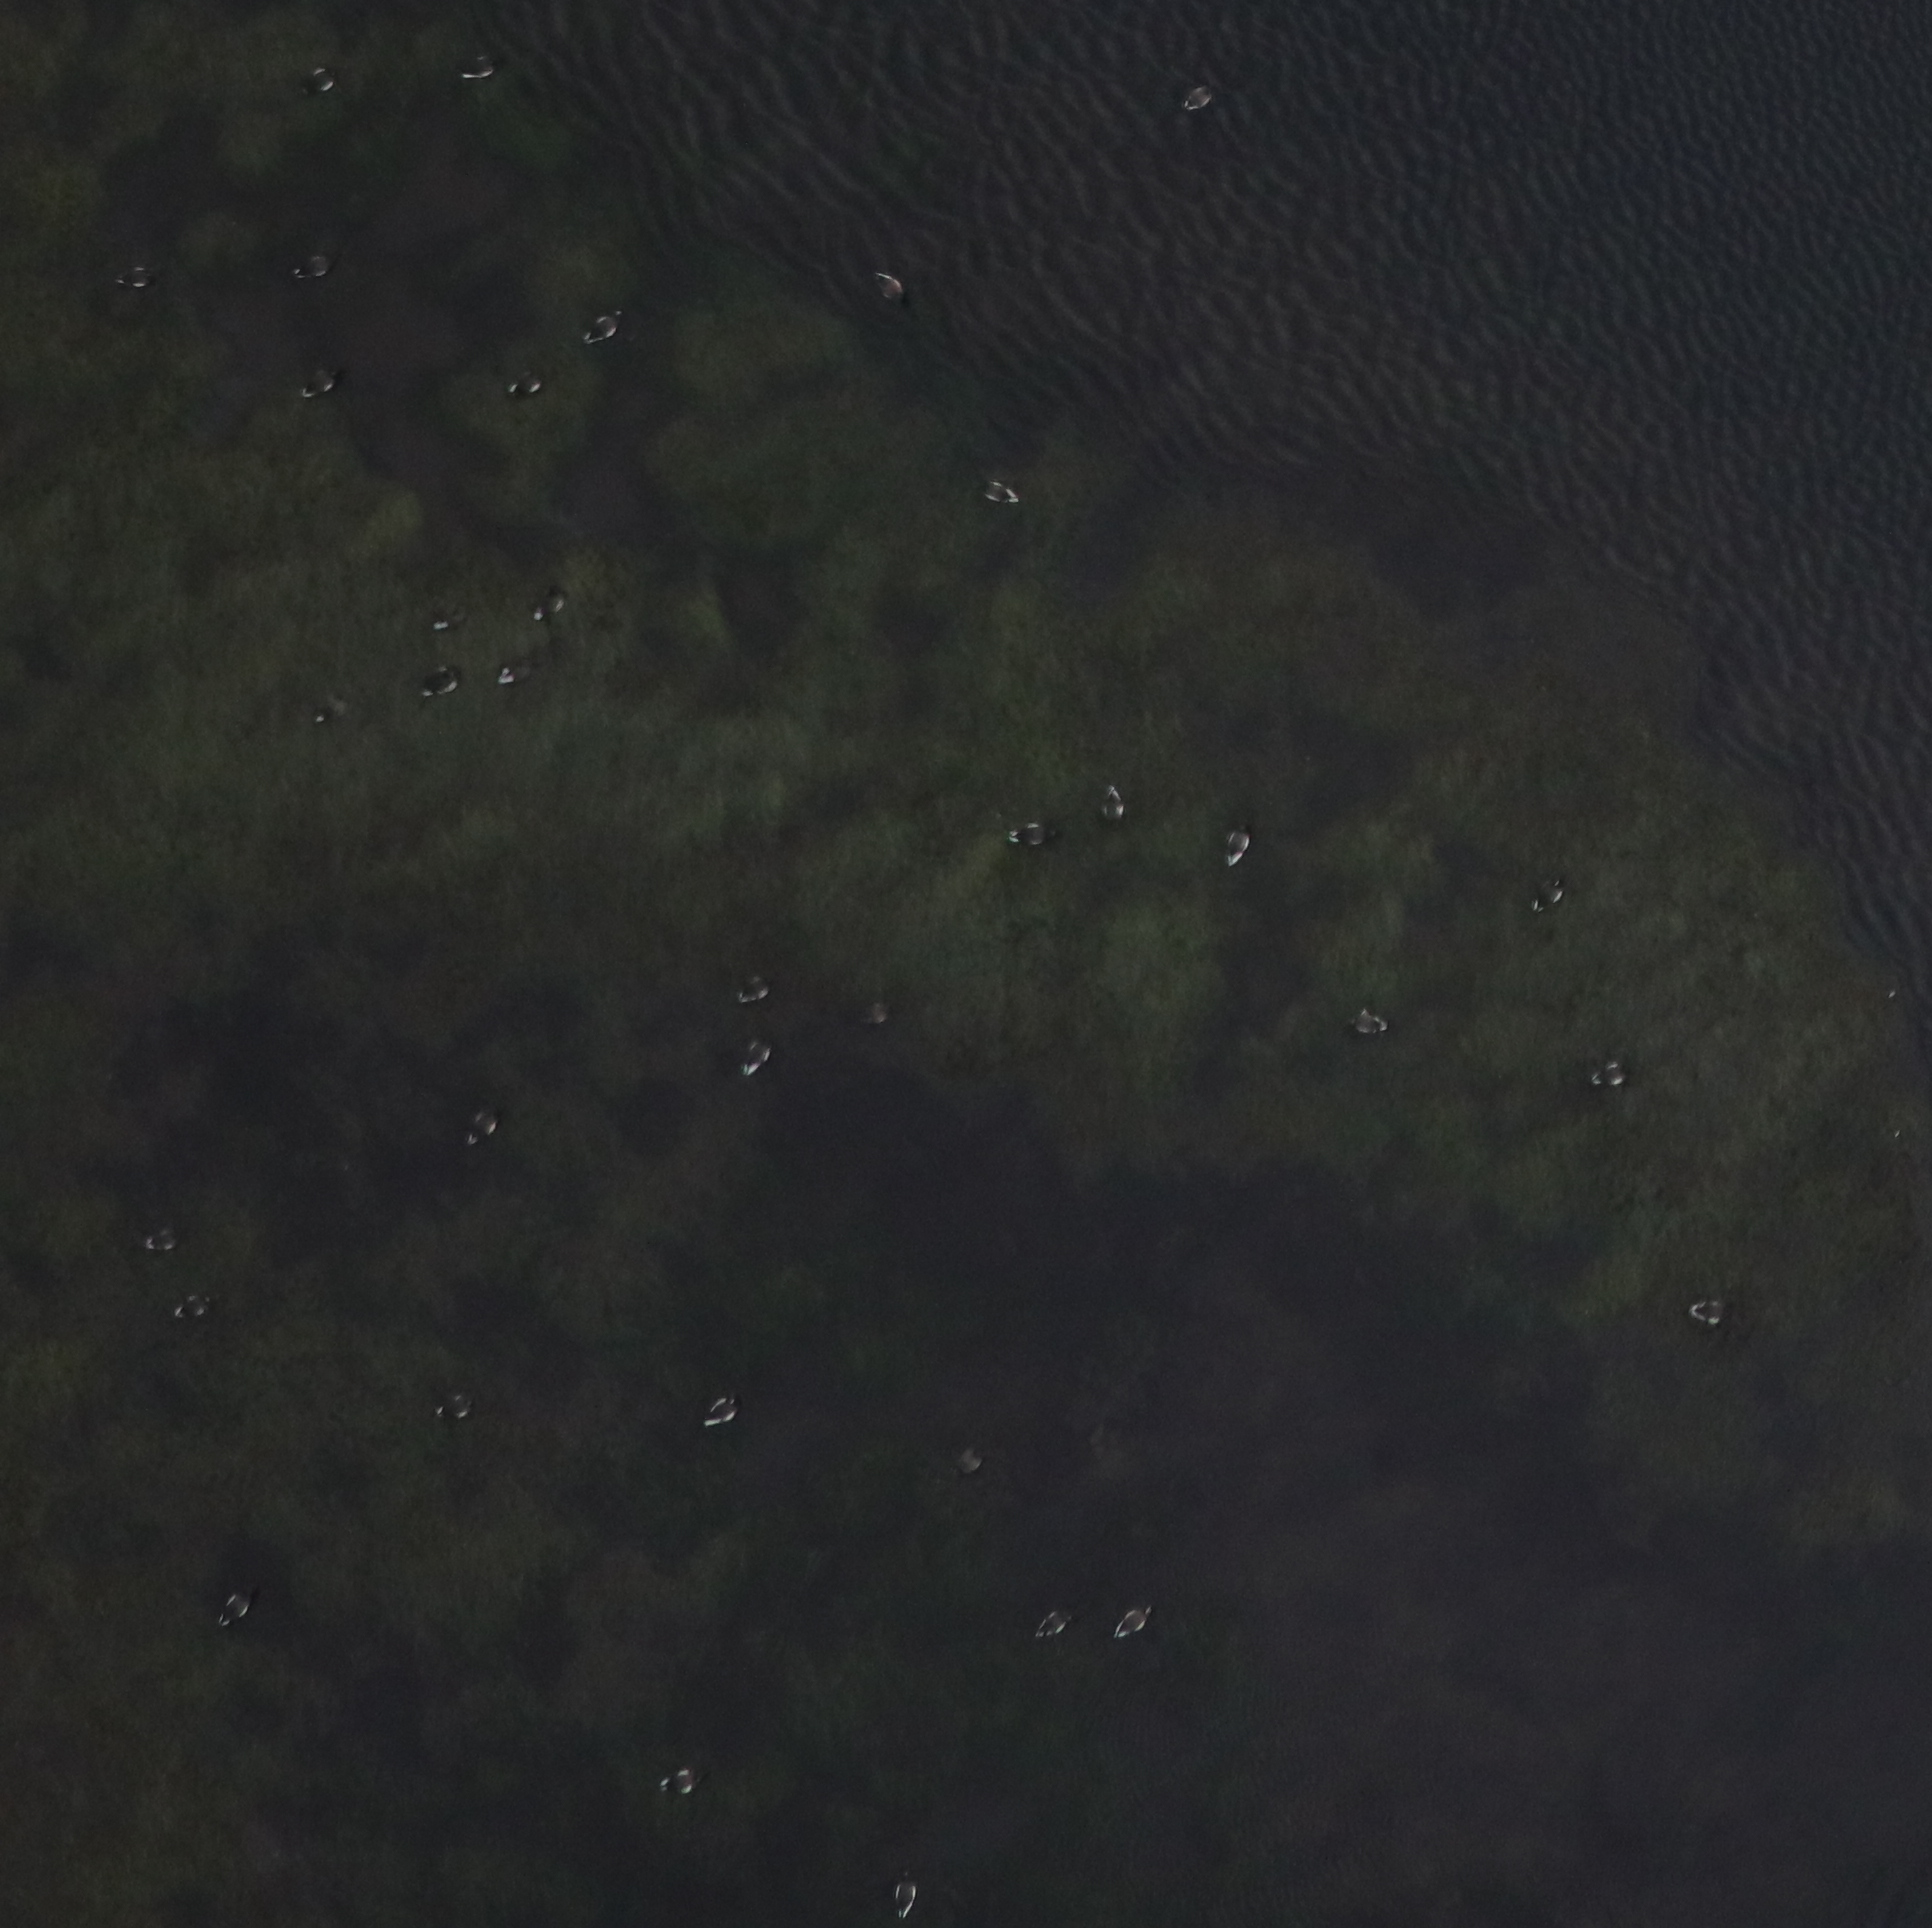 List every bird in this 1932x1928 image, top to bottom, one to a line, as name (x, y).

brant (480, 69)
brant (323, 79)
brant (1198, 97)
brant (314, 266)
brant (137, 275)
brant (892, 286)
brant (605, 328)
brant (319, 382)
brant (522, 385)
brant (999, 491)
brant (552, 604)
brant (451, 619)
brant (517, 668)
brant (436, 686)
brant (327, 709)
brant (1114, 802)
brant (1033, 835)
brant (1238, 845)
brant (1551, 890)
brant (756, 989)
brant (880, 1011)
brant (1368, 1024)
brant (758, 1055)
brant (1611, 1074)
brant (484, 1124)
brant (163, 1242)
brant (192, 1306)
brant (1710, 1314)
brant (458, 1406)
brant (725, 1411)
brant (964, 1462)
brant (238, 1606)
brant (1133, 1622)
brant (1050, 1623)
brant (683, 1784)
brant (904, 1895)